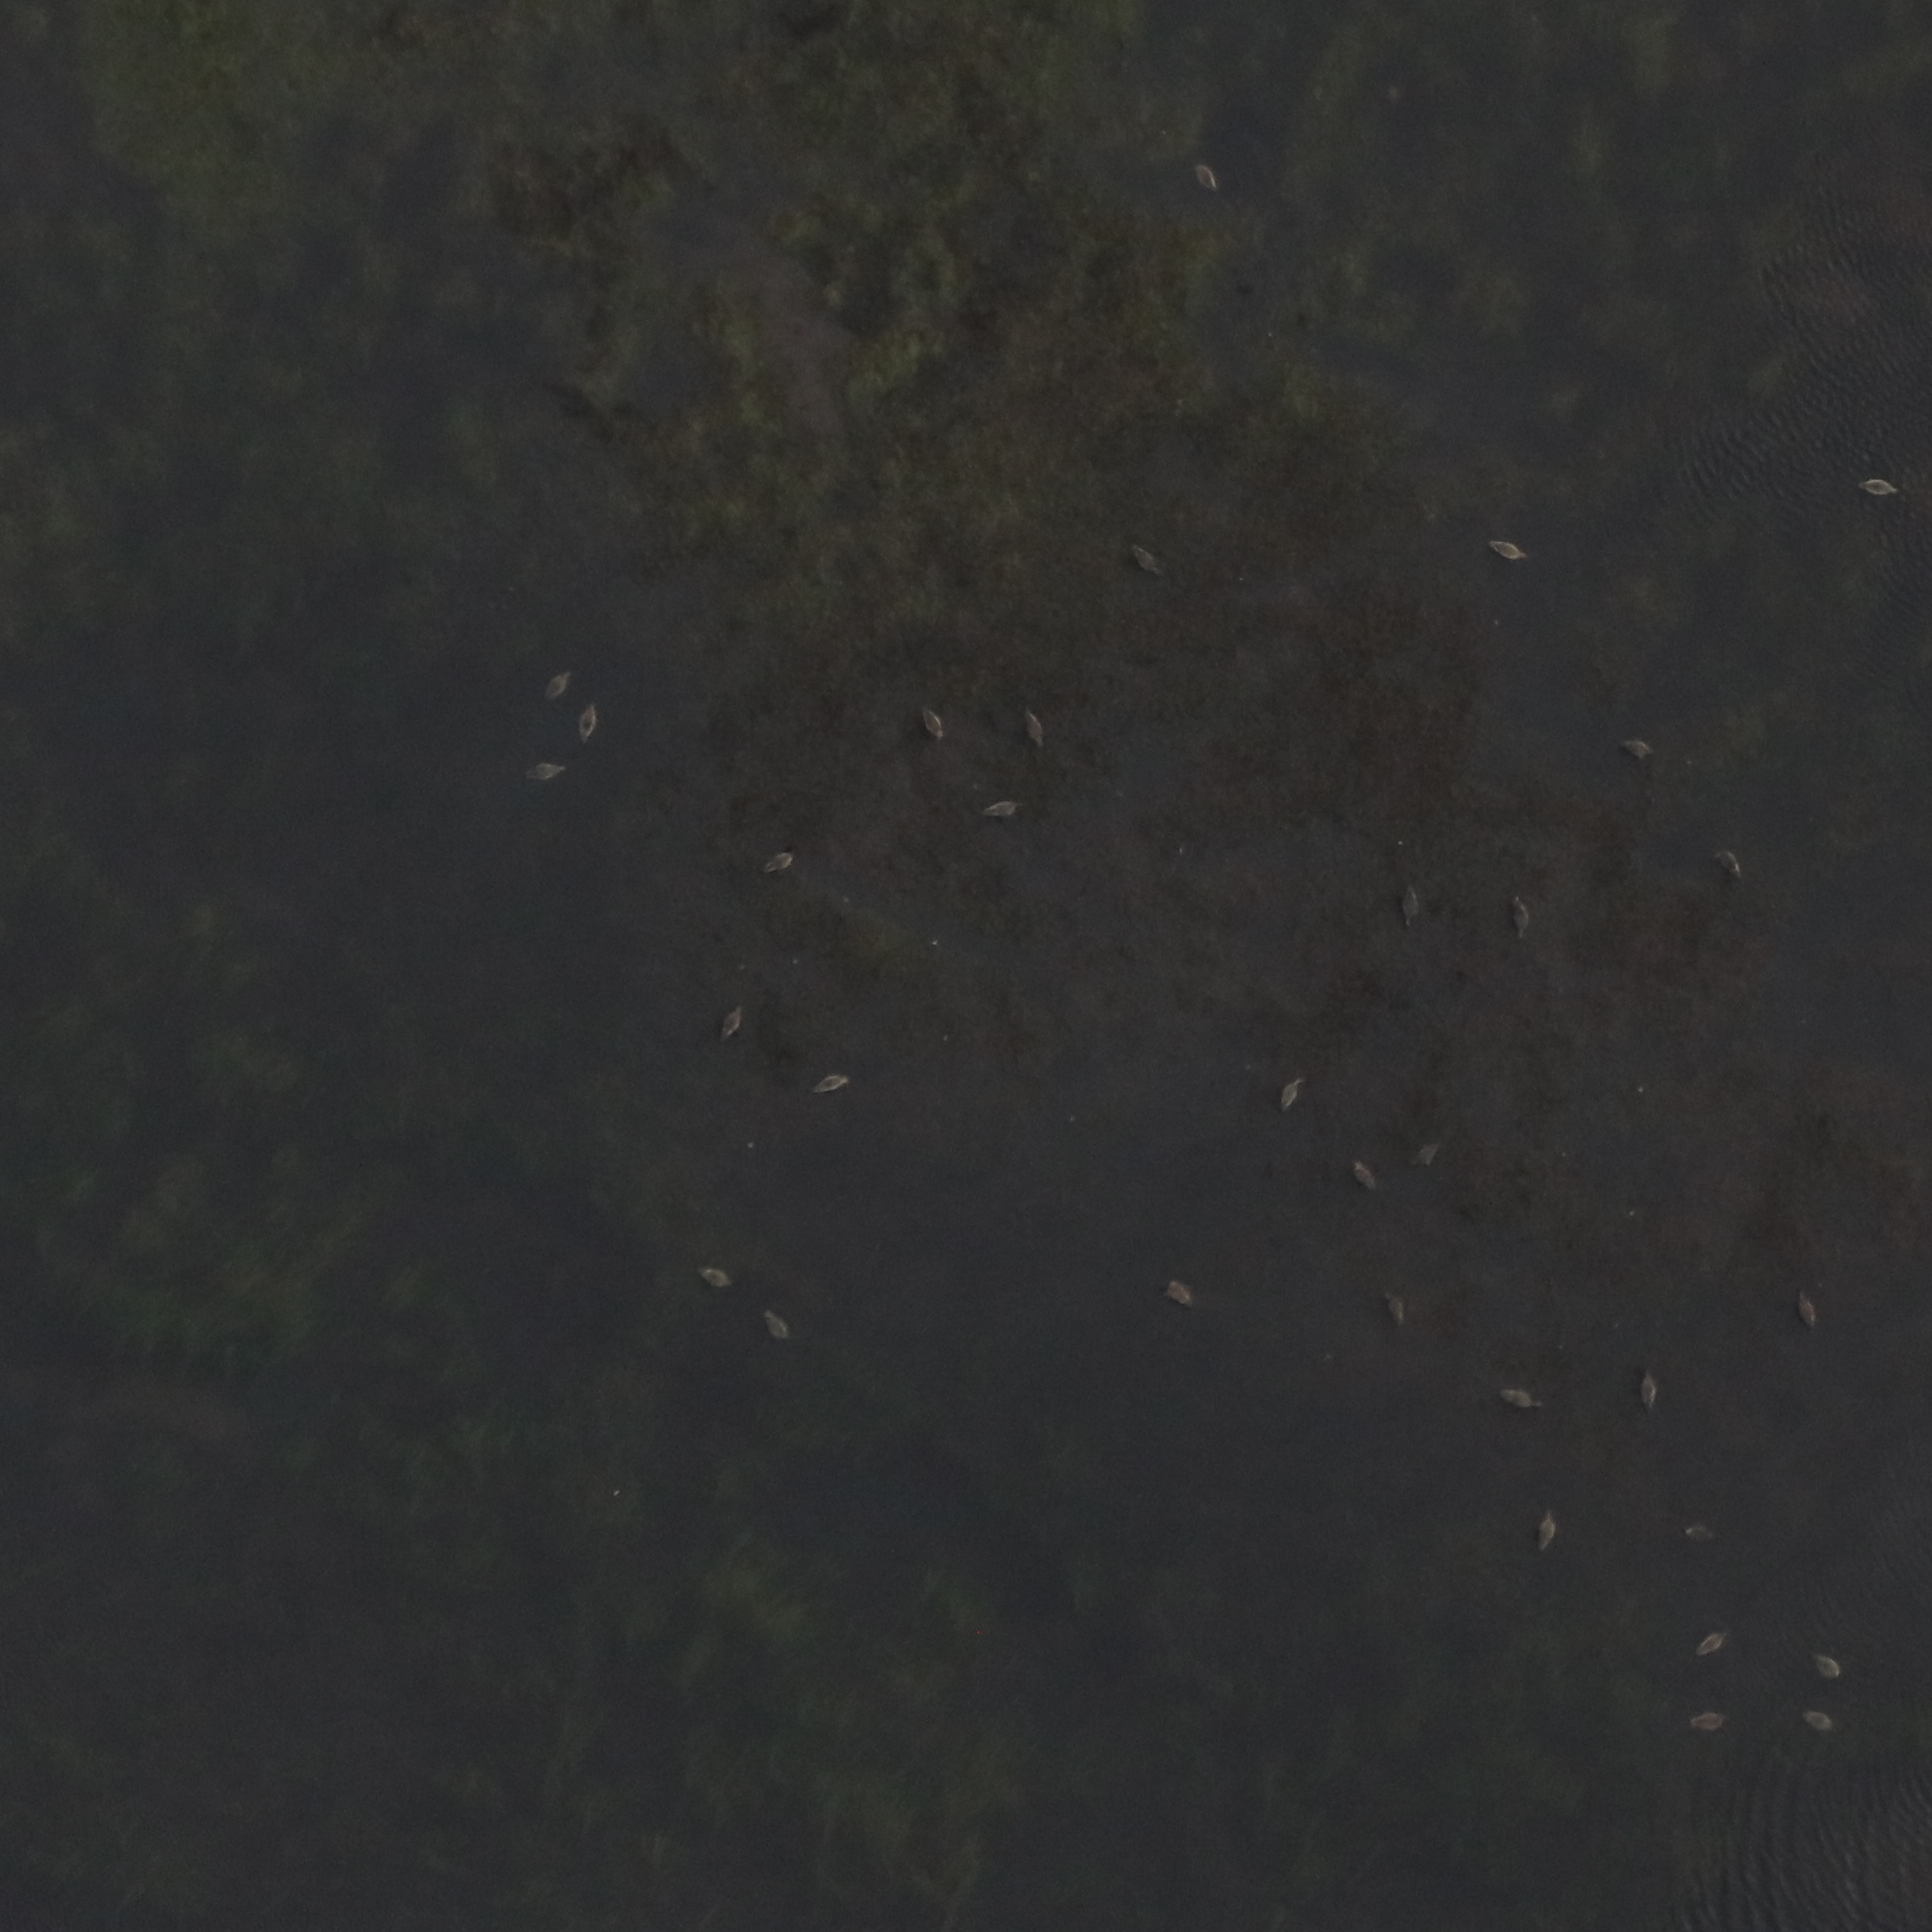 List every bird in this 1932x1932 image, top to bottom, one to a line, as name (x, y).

other bird (1205, 177)
other bird (1878, 489)
other bird (1504, 547)
other bird (1146, 563)
other bird (557, 687)
other bird (935, 723)
other bird (585, 726)
other bird (1033, 731)
other bird (1636, 745)
other bird (545, 767)
other bird (1001, 806)
other bird (783, 858)
other bird (1730, 861)
other bird (1410, 903)
other bird (1522, 913)
other bird (733, 1022)
other bird (830, 1080)
other bird (1290, 1094)
other bird (1365, 1175)
other bird (715, 1279)
other bird (1180, 1291)
other bird (1393, 1307)
other bird (1805, 1309)
other bird (776, 1329)
other bird (1649, 1389)
other bird (1519, 1400)
other bird (1549, 1529)
other bird (1694, 1530)
other bird (1713, 1642)
other bird (1826, 1661)
other bird (1817, 1721)
other bird (1712, 1724)